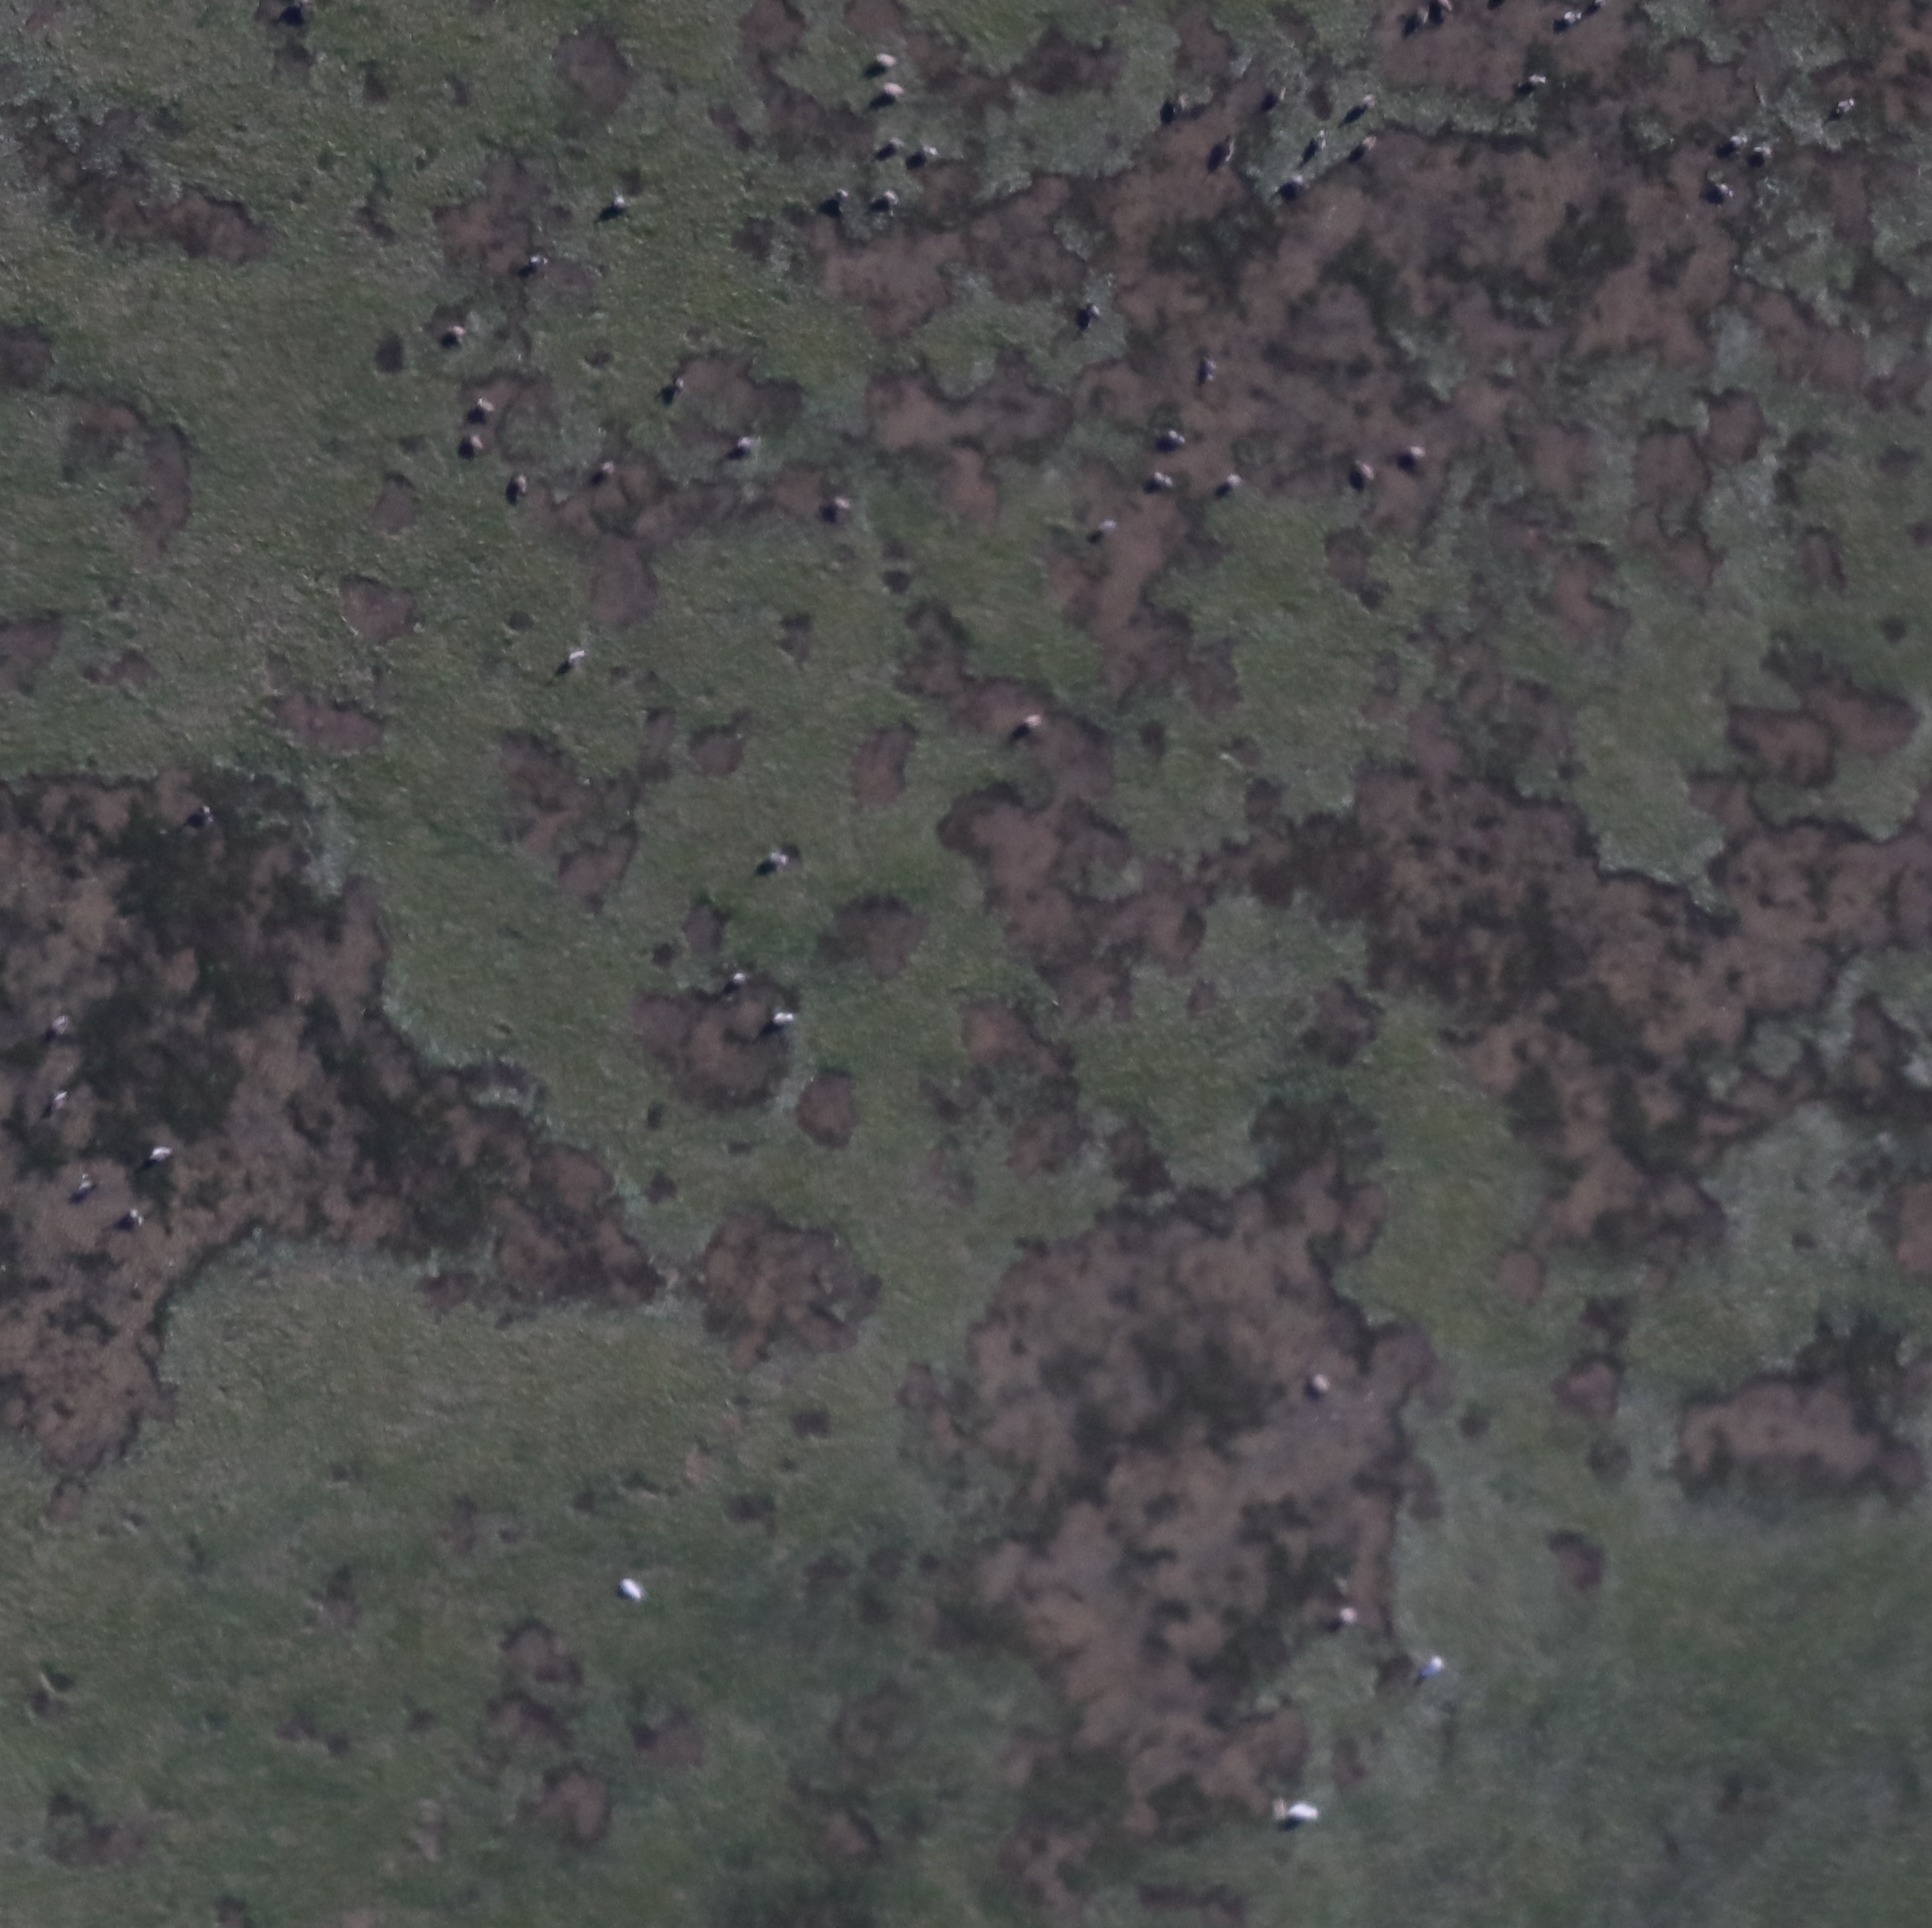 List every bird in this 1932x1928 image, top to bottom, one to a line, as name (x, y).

Canada goose (305, 0)
Canada goose (1445, 3)
brant (1603, 3)
Canada goose (1425, 16)
brant (1569, 18)
Canada goose (885, 60)
brant (1536, 82)
Canada goose (894, 89)
Canada goose (1281, 95)
Canada goose (1182, 103)
Canada goose (1366, 105)
brant (1844, 105)
brant (1738, 139)
brant (896, 141)
brant (1318, 141)
Canada goose (1367, 144)
brant (929, 151)
Canada goose (1228, 151)
brant (1764, 151)
brant (1297, 183)
brant (1724, 190)
brant (843, 197)
brant (890, 198)
Canada goose (621, 204)
brant (539, 264)
brant (1094, 312)
Canada goose (457, 332)
brant (1207, 364)
brant (678, 384)
Canada goose (487, 406)
brant (1177, 437)
Canada goose (476, 442)
Canada goose (747, 445)
Canada goose (1413, 455)
Canada goose (607, 468)
Canada goose (1361, 472)
brant (1159, 480)
Canada goose (1238, 480)
Canada goose (521, 484)
Canada goose (844, 501)
Canada goose (1101, 529)
brant (575, 657)
Canada goose (1033, 722)
Canada goose (205, 812)
brant (775, 859)
brant (740, 979)
brant (783, 1018)
brant (61, 1026)
brant (62, 1103)
brant (160, 1154)
brant (87, 1188)
brant (137, 1217)
Canada goose (1319, 1381)
gull (632, 1589)
Canada goose (1347, 1614)
gull (1434, 1666)
gull (1303, 1811)